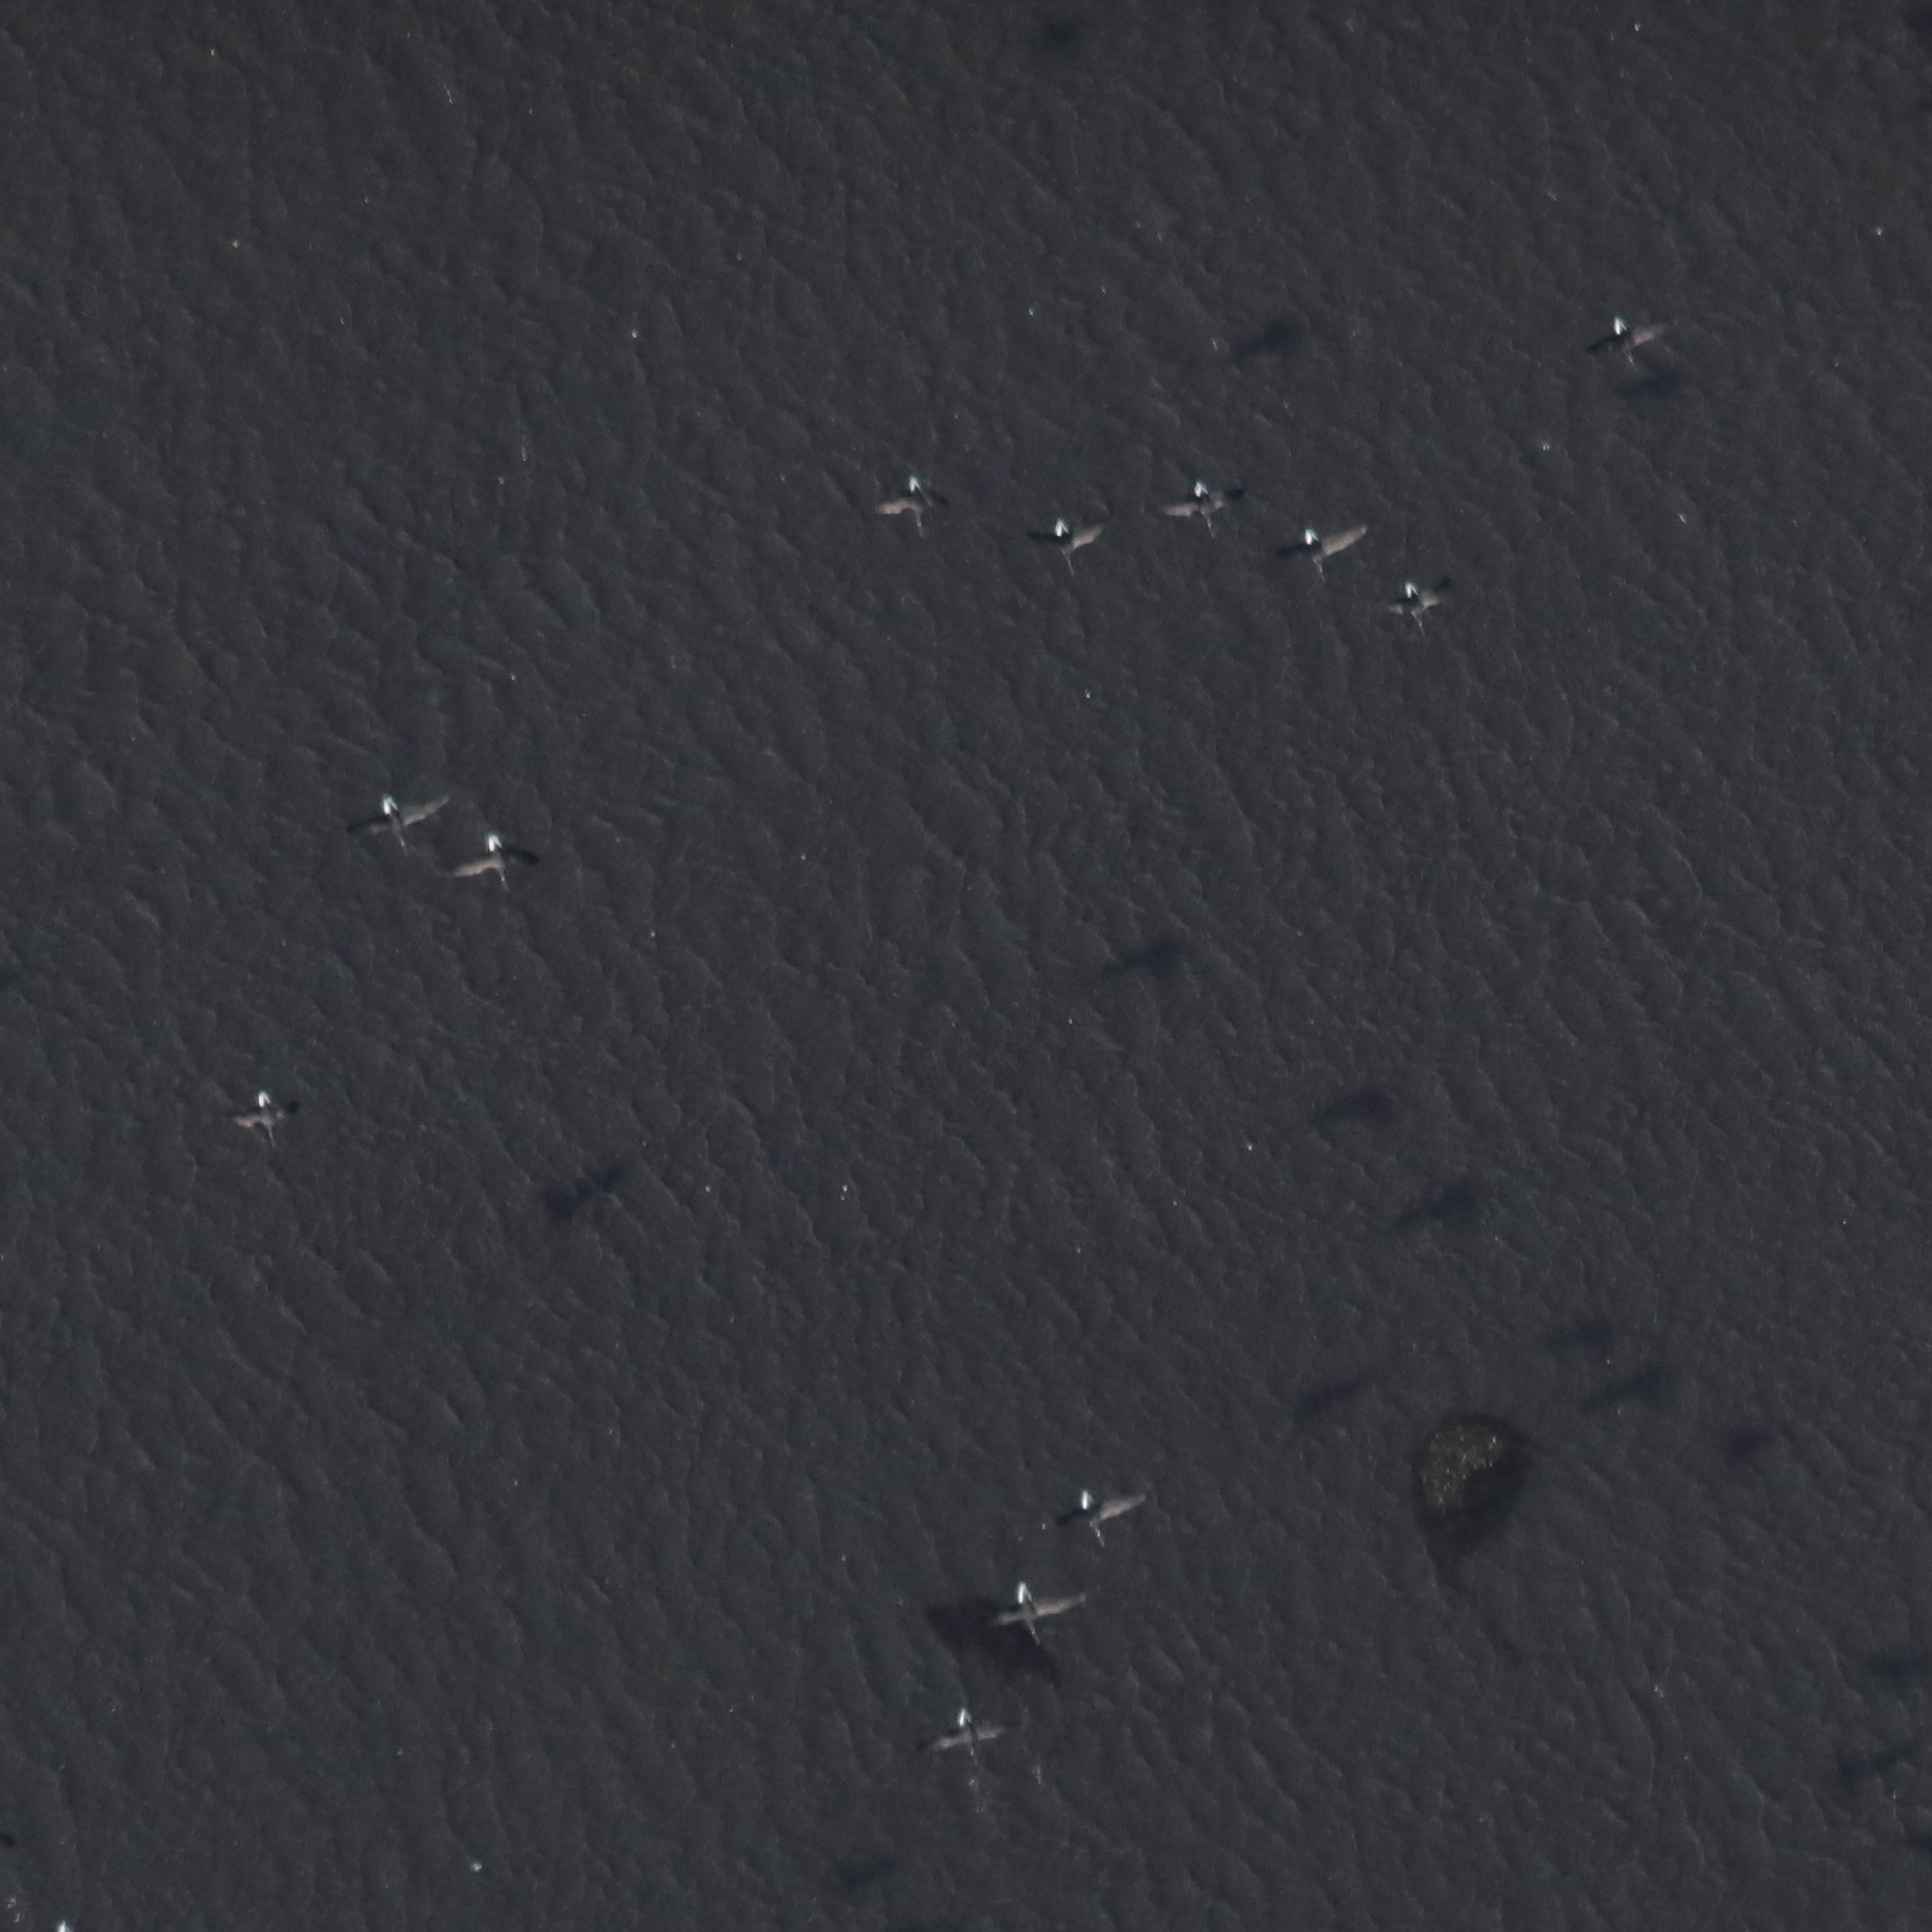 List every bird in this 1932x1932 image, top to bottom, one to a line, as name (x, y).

brant (1623, 340)
brant (1205, 502)
brant (917, 504)
brant (1064, 540)
brant (1319, 553)
brant (1423, 601)
brant (394, 819)
brant (499, 861)
brant (266, 1117)
brant (1090, 1515)
brant (1028, 1609)
brant (968, 1730)